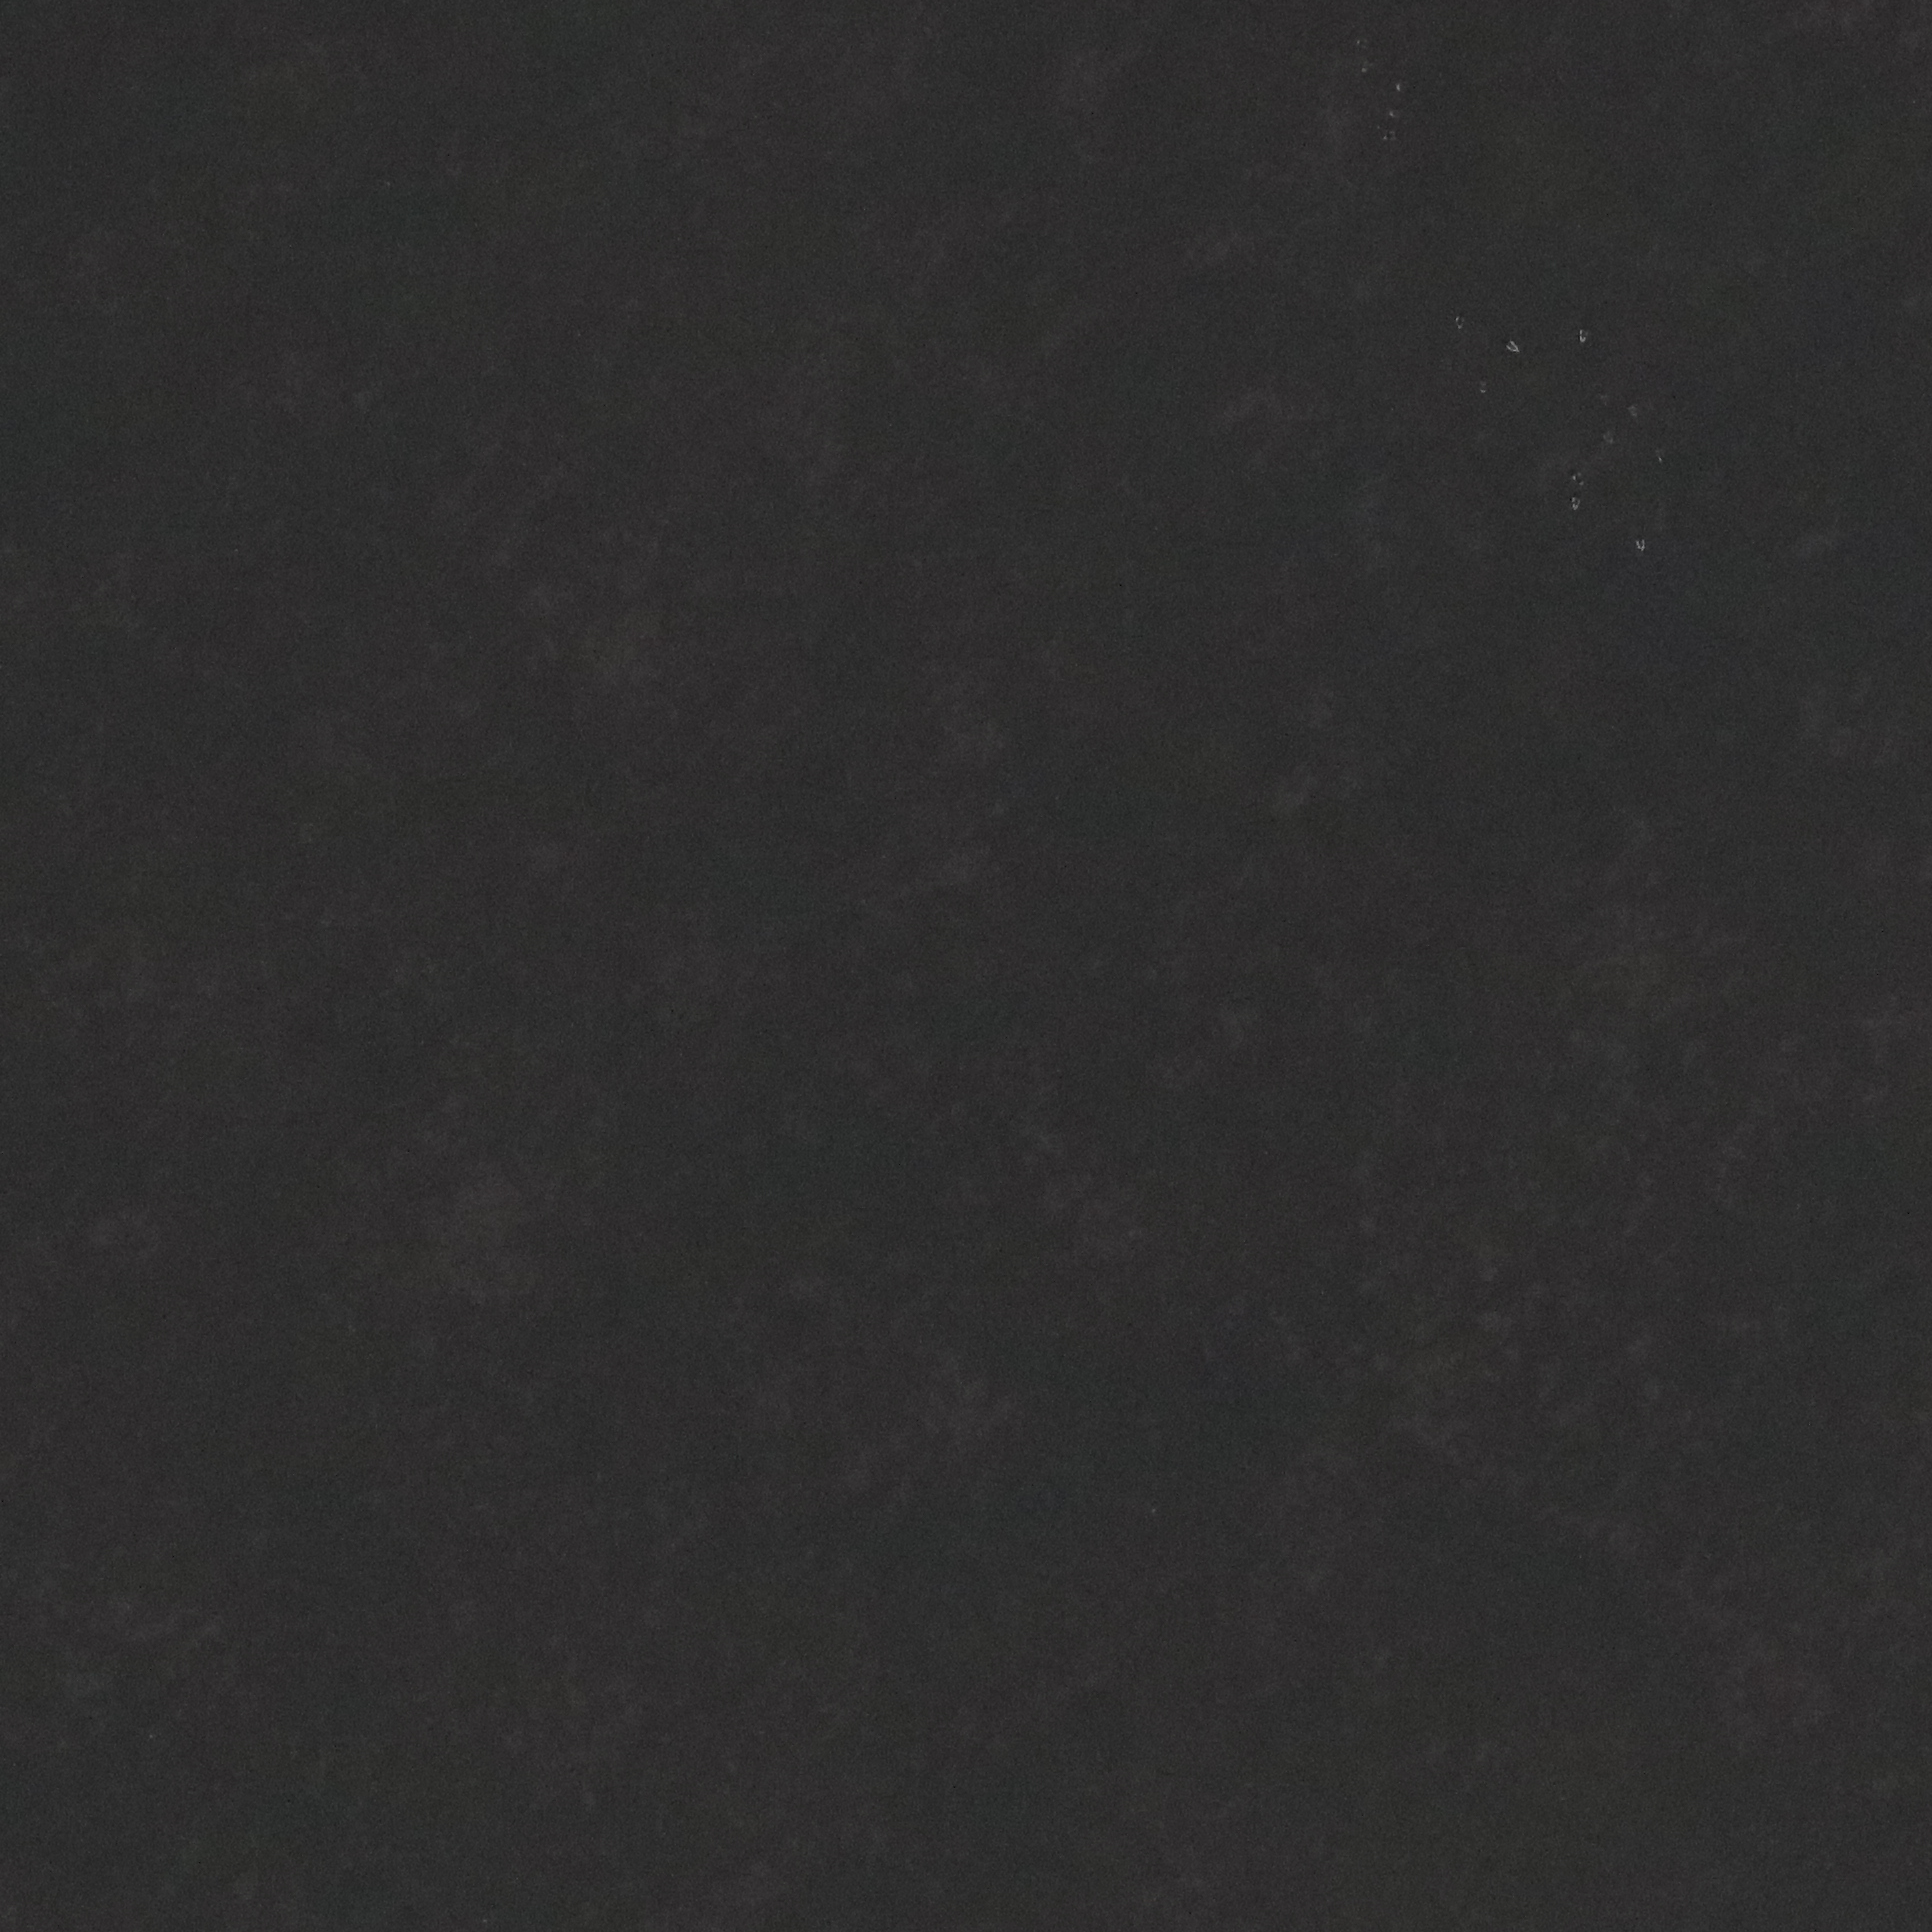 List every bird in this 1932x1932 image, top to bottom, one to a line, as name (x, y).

brant (1362, 47)
brant (1370, 64)
brant (1402, 90)
brant (1398, 115)
brant (1391, 138)
brant (1467, 319)
brant (1589, 336)
brant (1510, 345)
brant (1484, 390)
brant (1604, 391)
brant (1645, 406)
brant (1610, 437)
brant (1658, 457)
brant (1576, 479)
brant (1578, 502)
brant (1640, 545)